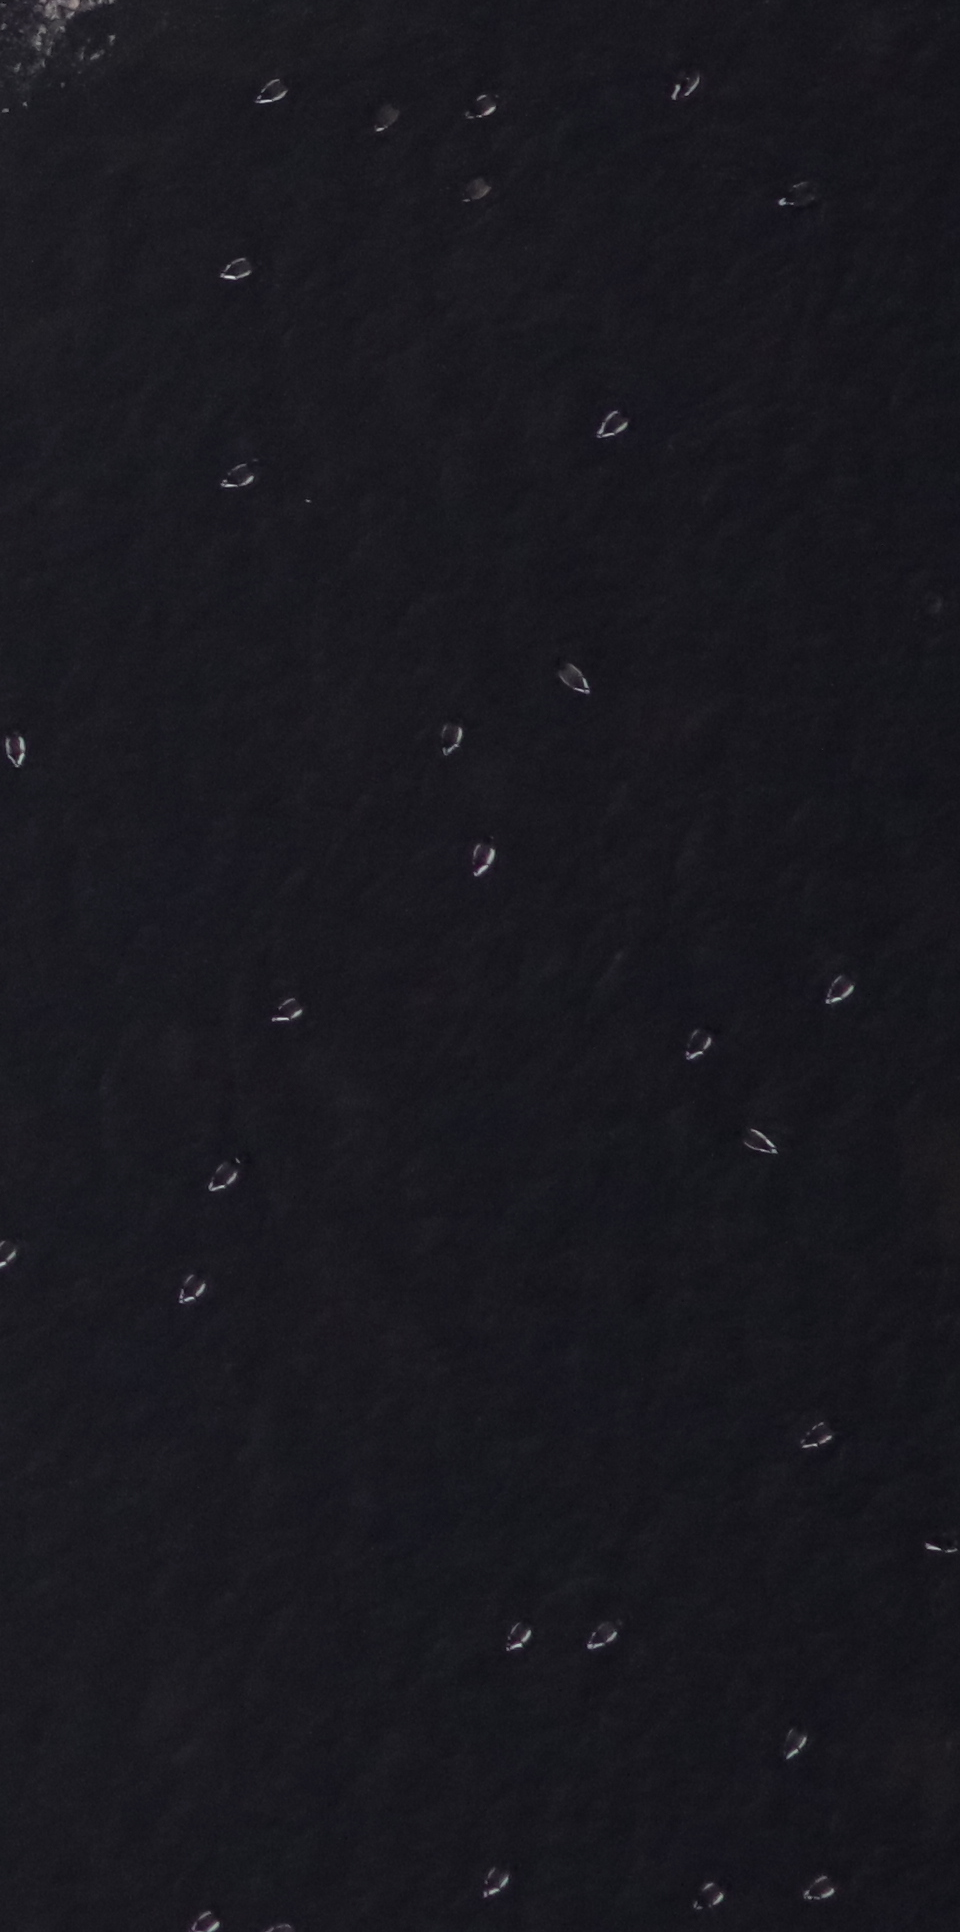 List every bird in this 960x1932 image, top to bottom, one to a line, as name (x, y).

brant (680, 87)
brant (273, 91)
brant (484, 104)
brant (385, 119)
brant (478, 191)
brant (801, 195)
brant (238, 270)
brant (615, 424)
brant (241, 475)
brant (571, 677)
brant (451, 736)
brant (13, 748)
brant (483, 857)
brant (841, 988)
brant (289, 1010)
brant (699, 1042)
brant (757, 1140)
brant (225, 1174)
brant (5, 1252)
brant (192, 1285)
brant (820, 1433)
brant (945, 1540)
brant (519, 1633)
brant (605, 1633)
brant (794, 1740)
brant (497, 1880)
brant (821, 1888)
brant (710, 1894)
brant (205, 1923)